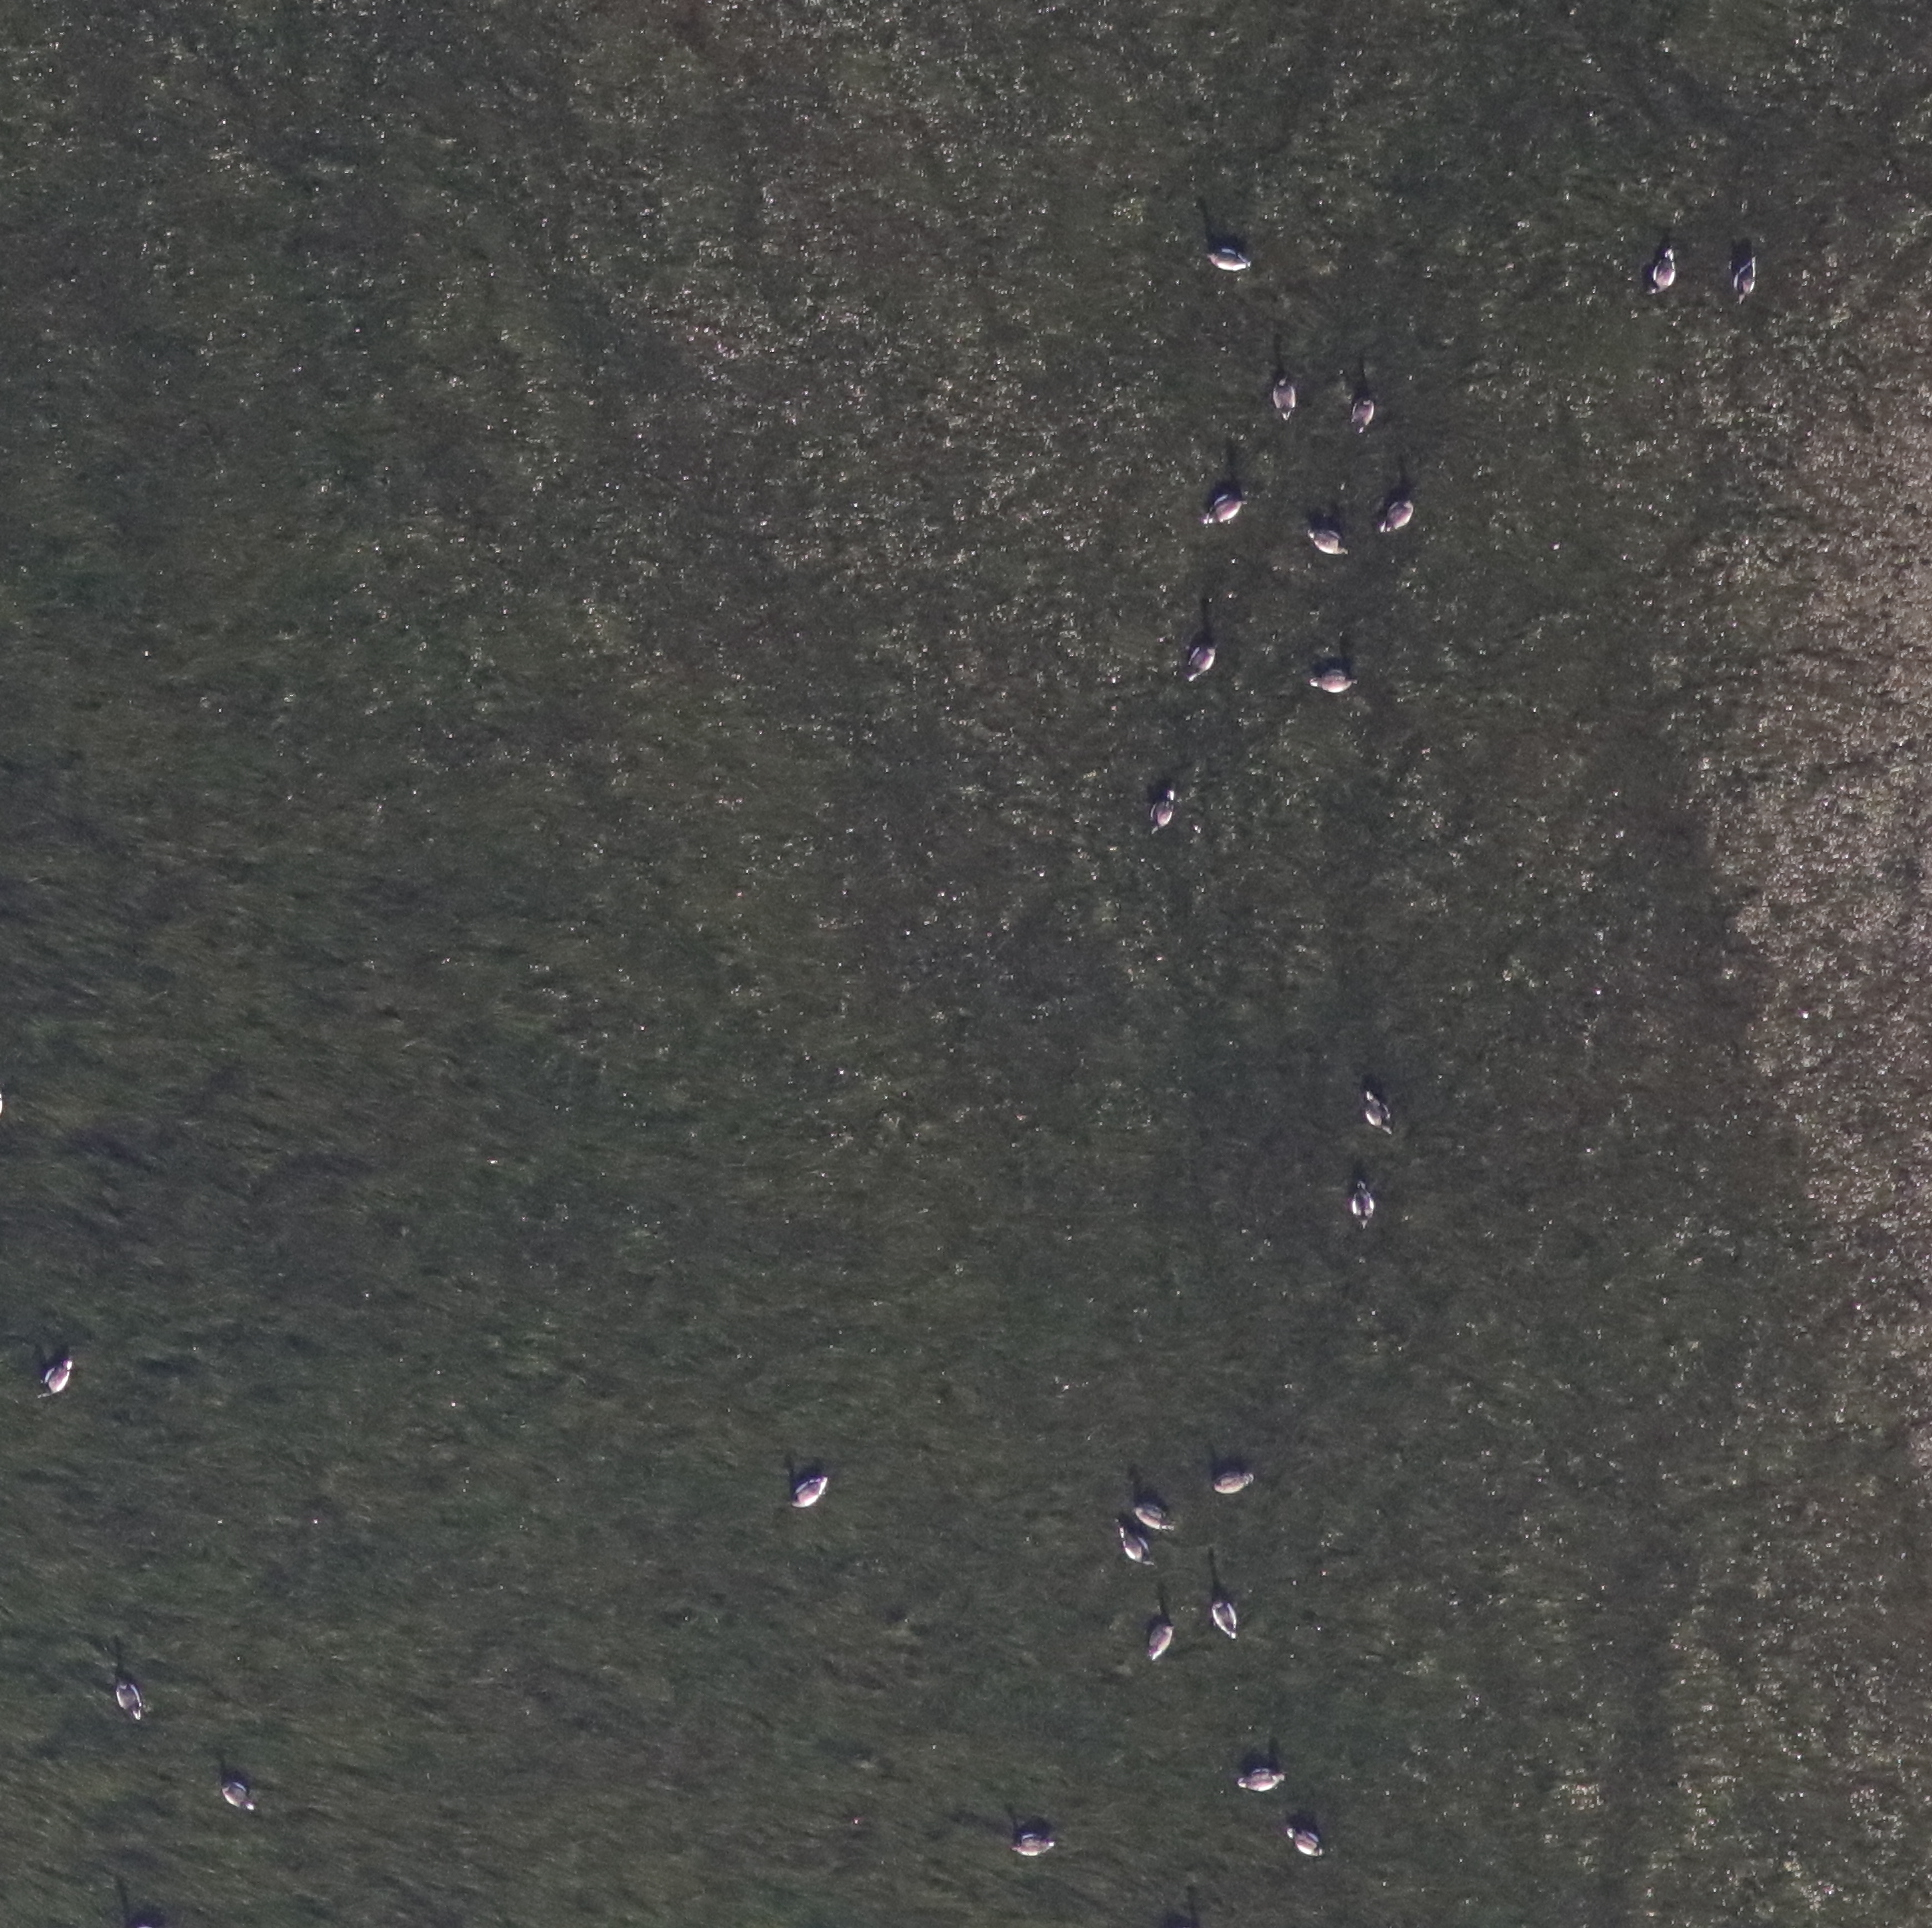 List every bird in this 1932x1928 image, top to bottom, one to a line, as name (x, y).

brant (1226, 259)
brant (1663, 274)
brant (1743, 279)
brant (1284, 397)
brant (1362, 414)
brant (1225, 508)
brant (1395, 515)
brant (1326, 539)
brant (1202, 660)
brant (1334, 678)
brant (1160, 811)
brant (1377, 1111)
brant (1362, 1204)
brant (57, 1377)
brant (1229, 1479)
brant (807, 1492)
brant (1150, 1509)
brant (1134, 1548)
brant (1222, 1617)
brant (1160, 1639)
brant (129, 1699)
brant (1259, 1778)
brant (238, 1796)
brant (1305, 1842)
brant (1032, 1843)